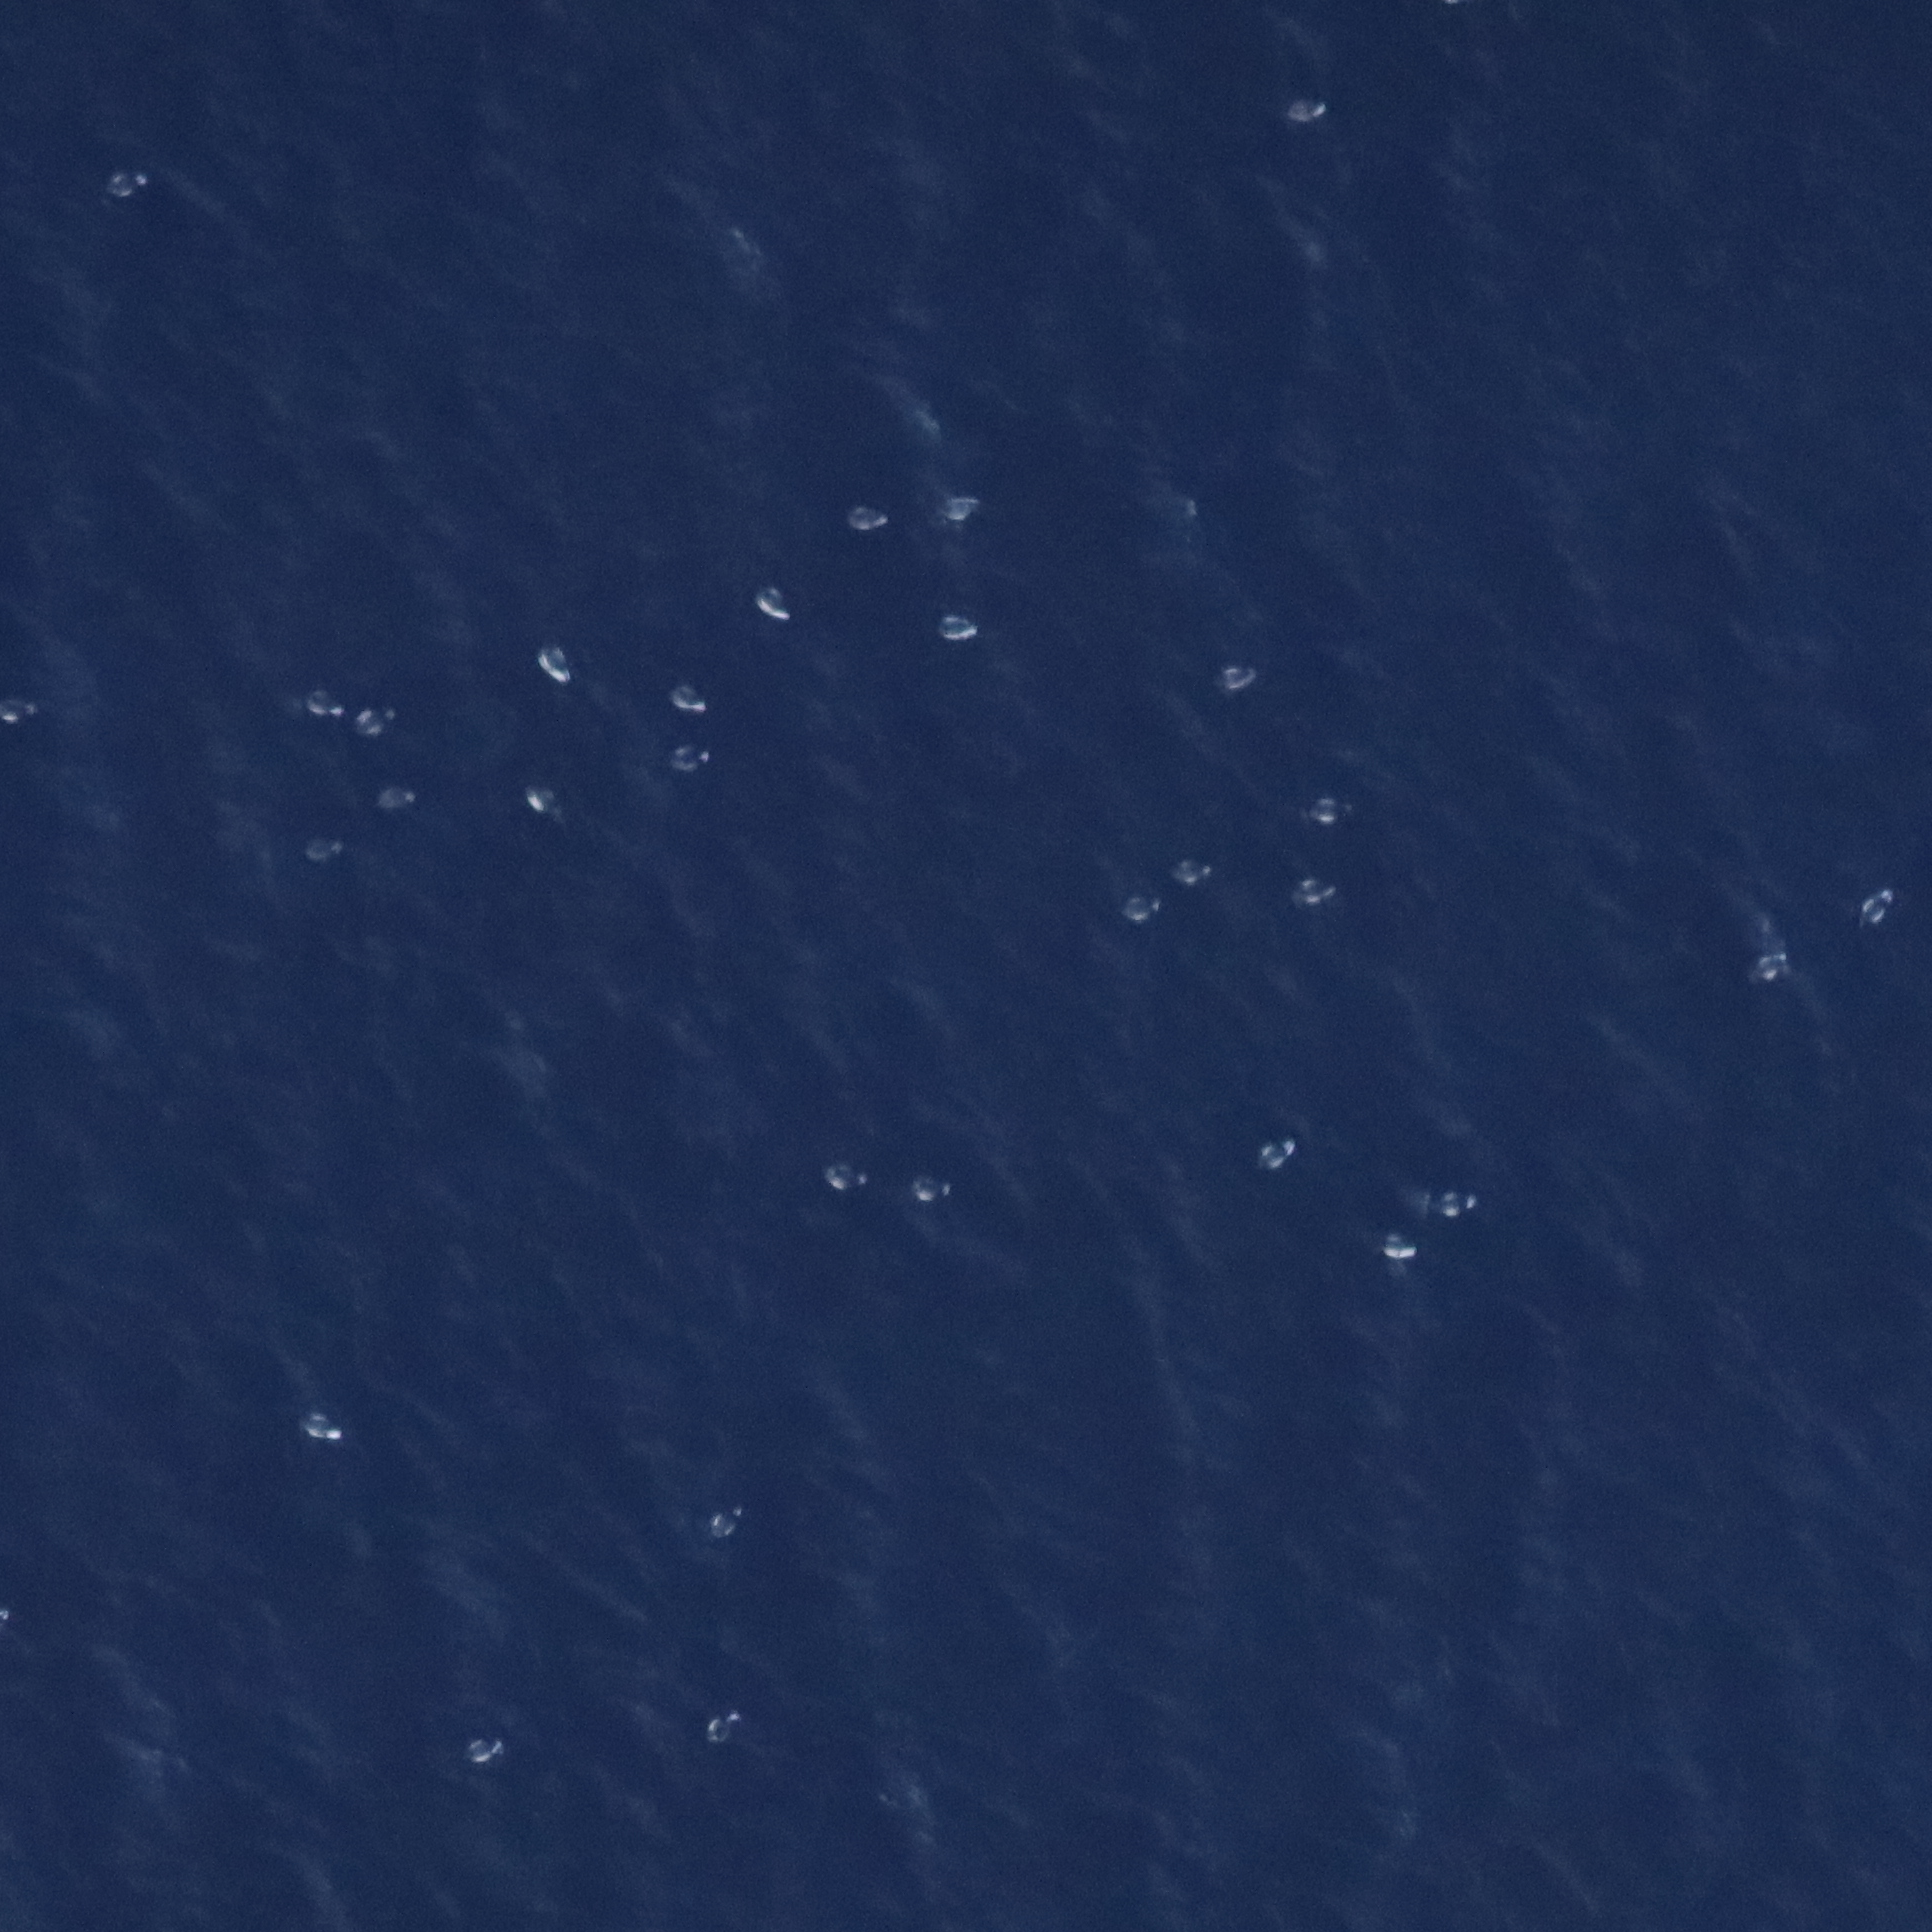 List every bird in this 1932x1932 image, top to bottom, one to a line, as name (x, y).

brant (1307, 110)
brant (122, 188)
brant (959, 509)
brant (867, 520)
brant (772, 601)
brant (958, 630)
brant (553, 661)
brant (1232, 676)
brant (684, 693)
brant (322, 703)
brant (15, 708)
brant (368, 726)
brant (691, 756)
brant (395, 799)
brant (544, 803)
brant (1331, 808)
brant (316, 849)
brant (1192, 871)
brant (1313, 892)
brant (1137, 908)
brant (1875, 910)
brant (1768, 965)
brant (1270, 1156)
brant (843, 1177)
brant (931, 1185)
brant (1451, 1204)
brant (1399, 1249)
brant (321, 1424)
brant (724, 1523)
brant (721, 1731)
brant (478, 1749)